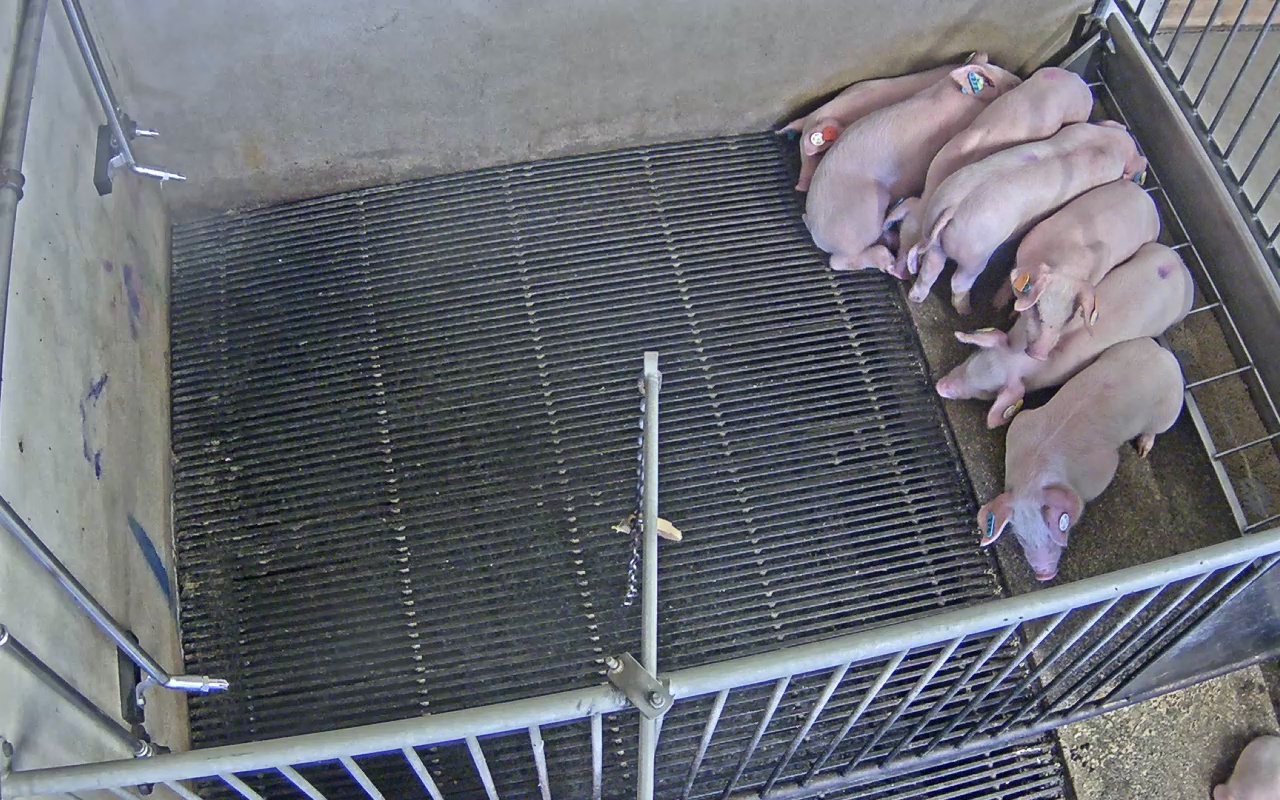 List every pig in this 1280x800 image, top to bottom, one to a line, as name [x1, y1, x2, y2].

pig [800, 53, 1026, 276]
pig [775, 63, 963, 190]
pig [880, 68, 1095, 279]
pig [907, 116, 1148, 316]
pig [992, 178, 1161, 358]
pig [935, 242, 1195, 428]
pig [978, 338, 1186, 584]
pig [1201, 727, 1279, 799]